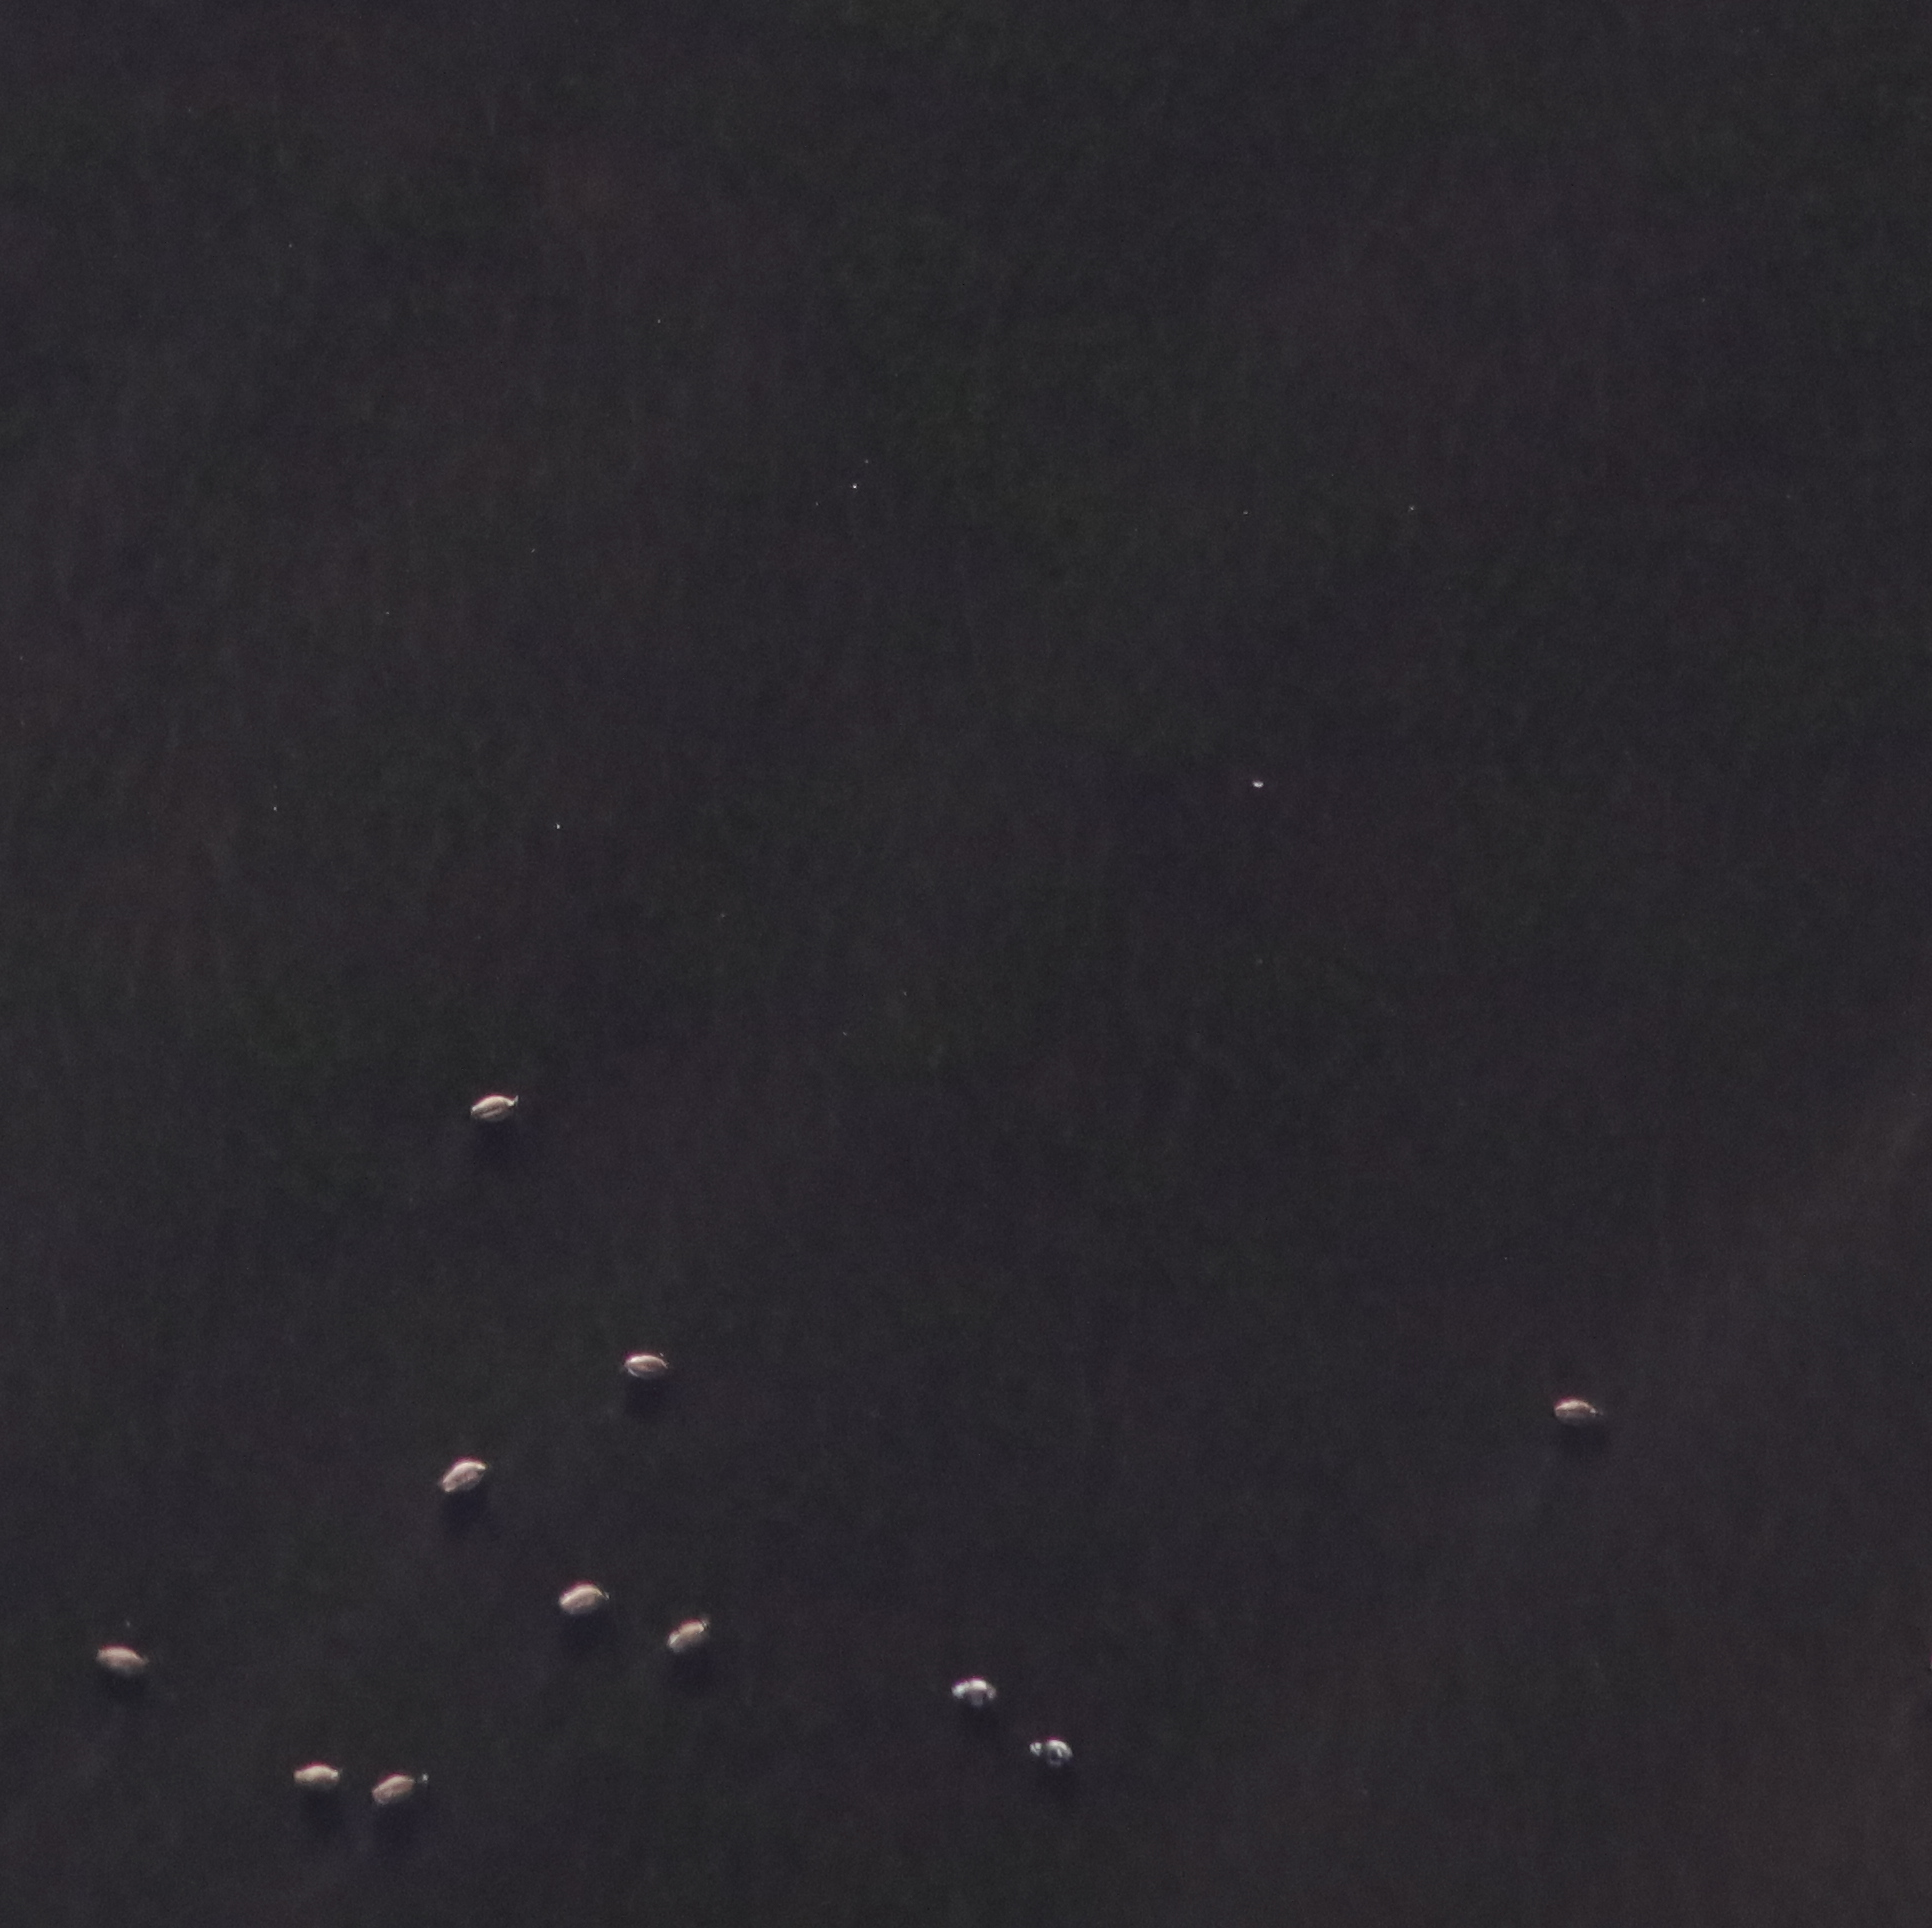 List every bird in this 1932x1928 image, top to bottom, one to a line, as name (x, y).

Canada goose (493, 1109)
Canada goose (643, 1366)
Canada goose (1574, 1411)
Canada goose (462, 1475)
Canada goose (582, 1598)
Canada goose (687, 1633)
Canada goose (124, 1663)
brant (974, 1687)
brant (1054, 1751)
Canada goose (315, 1775)
Canada goose (394, 1789)